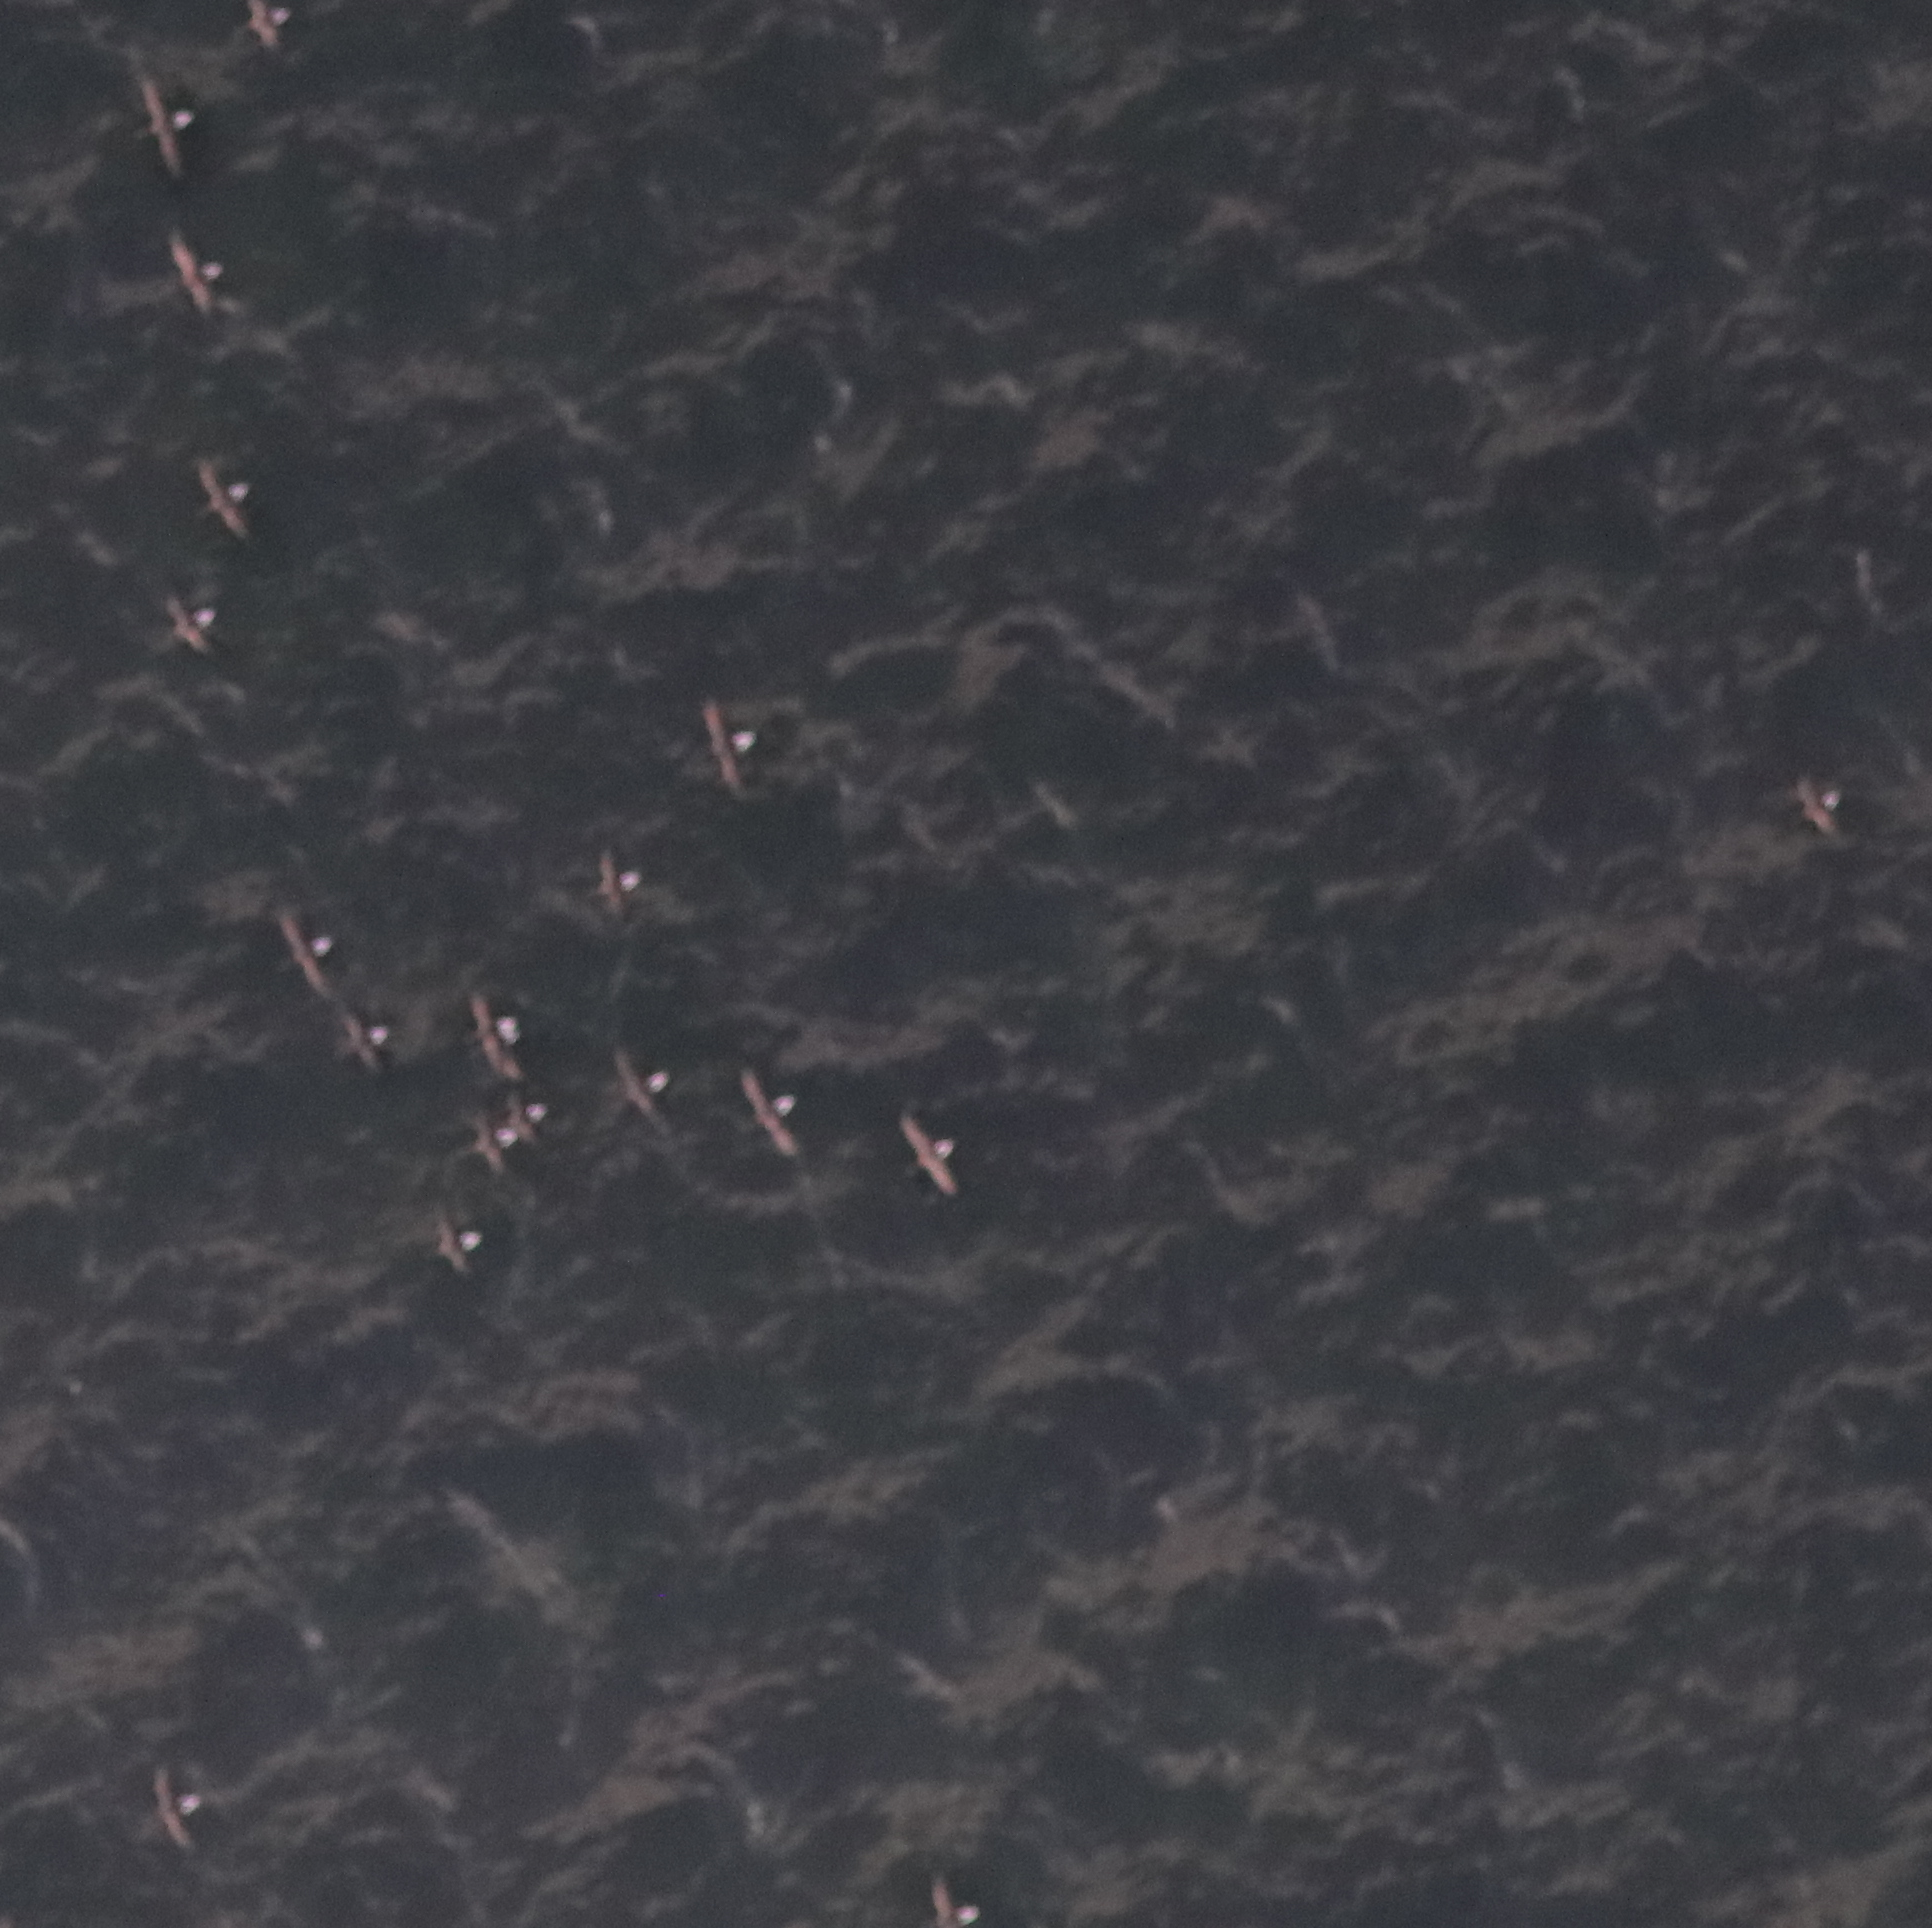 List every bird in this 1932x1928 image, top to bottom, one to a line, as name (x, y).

brant (260, 22)
brant (160, 122)
brant (191, 278)
brant (225, 499)
brant (186, 625)
brant (726, 751)
brant (1815, 809)
brant (610, 882)
brant (302, 957)
brant (362, 1037)
brant (492, 1037)
brant (635, 1092)
brant (770, 1112)
brant (521, 1118)
brant (485, 1144)
brant (931, 1154)
brant (453, 1246)
brant (172, 1812)
brant (949, 1918)